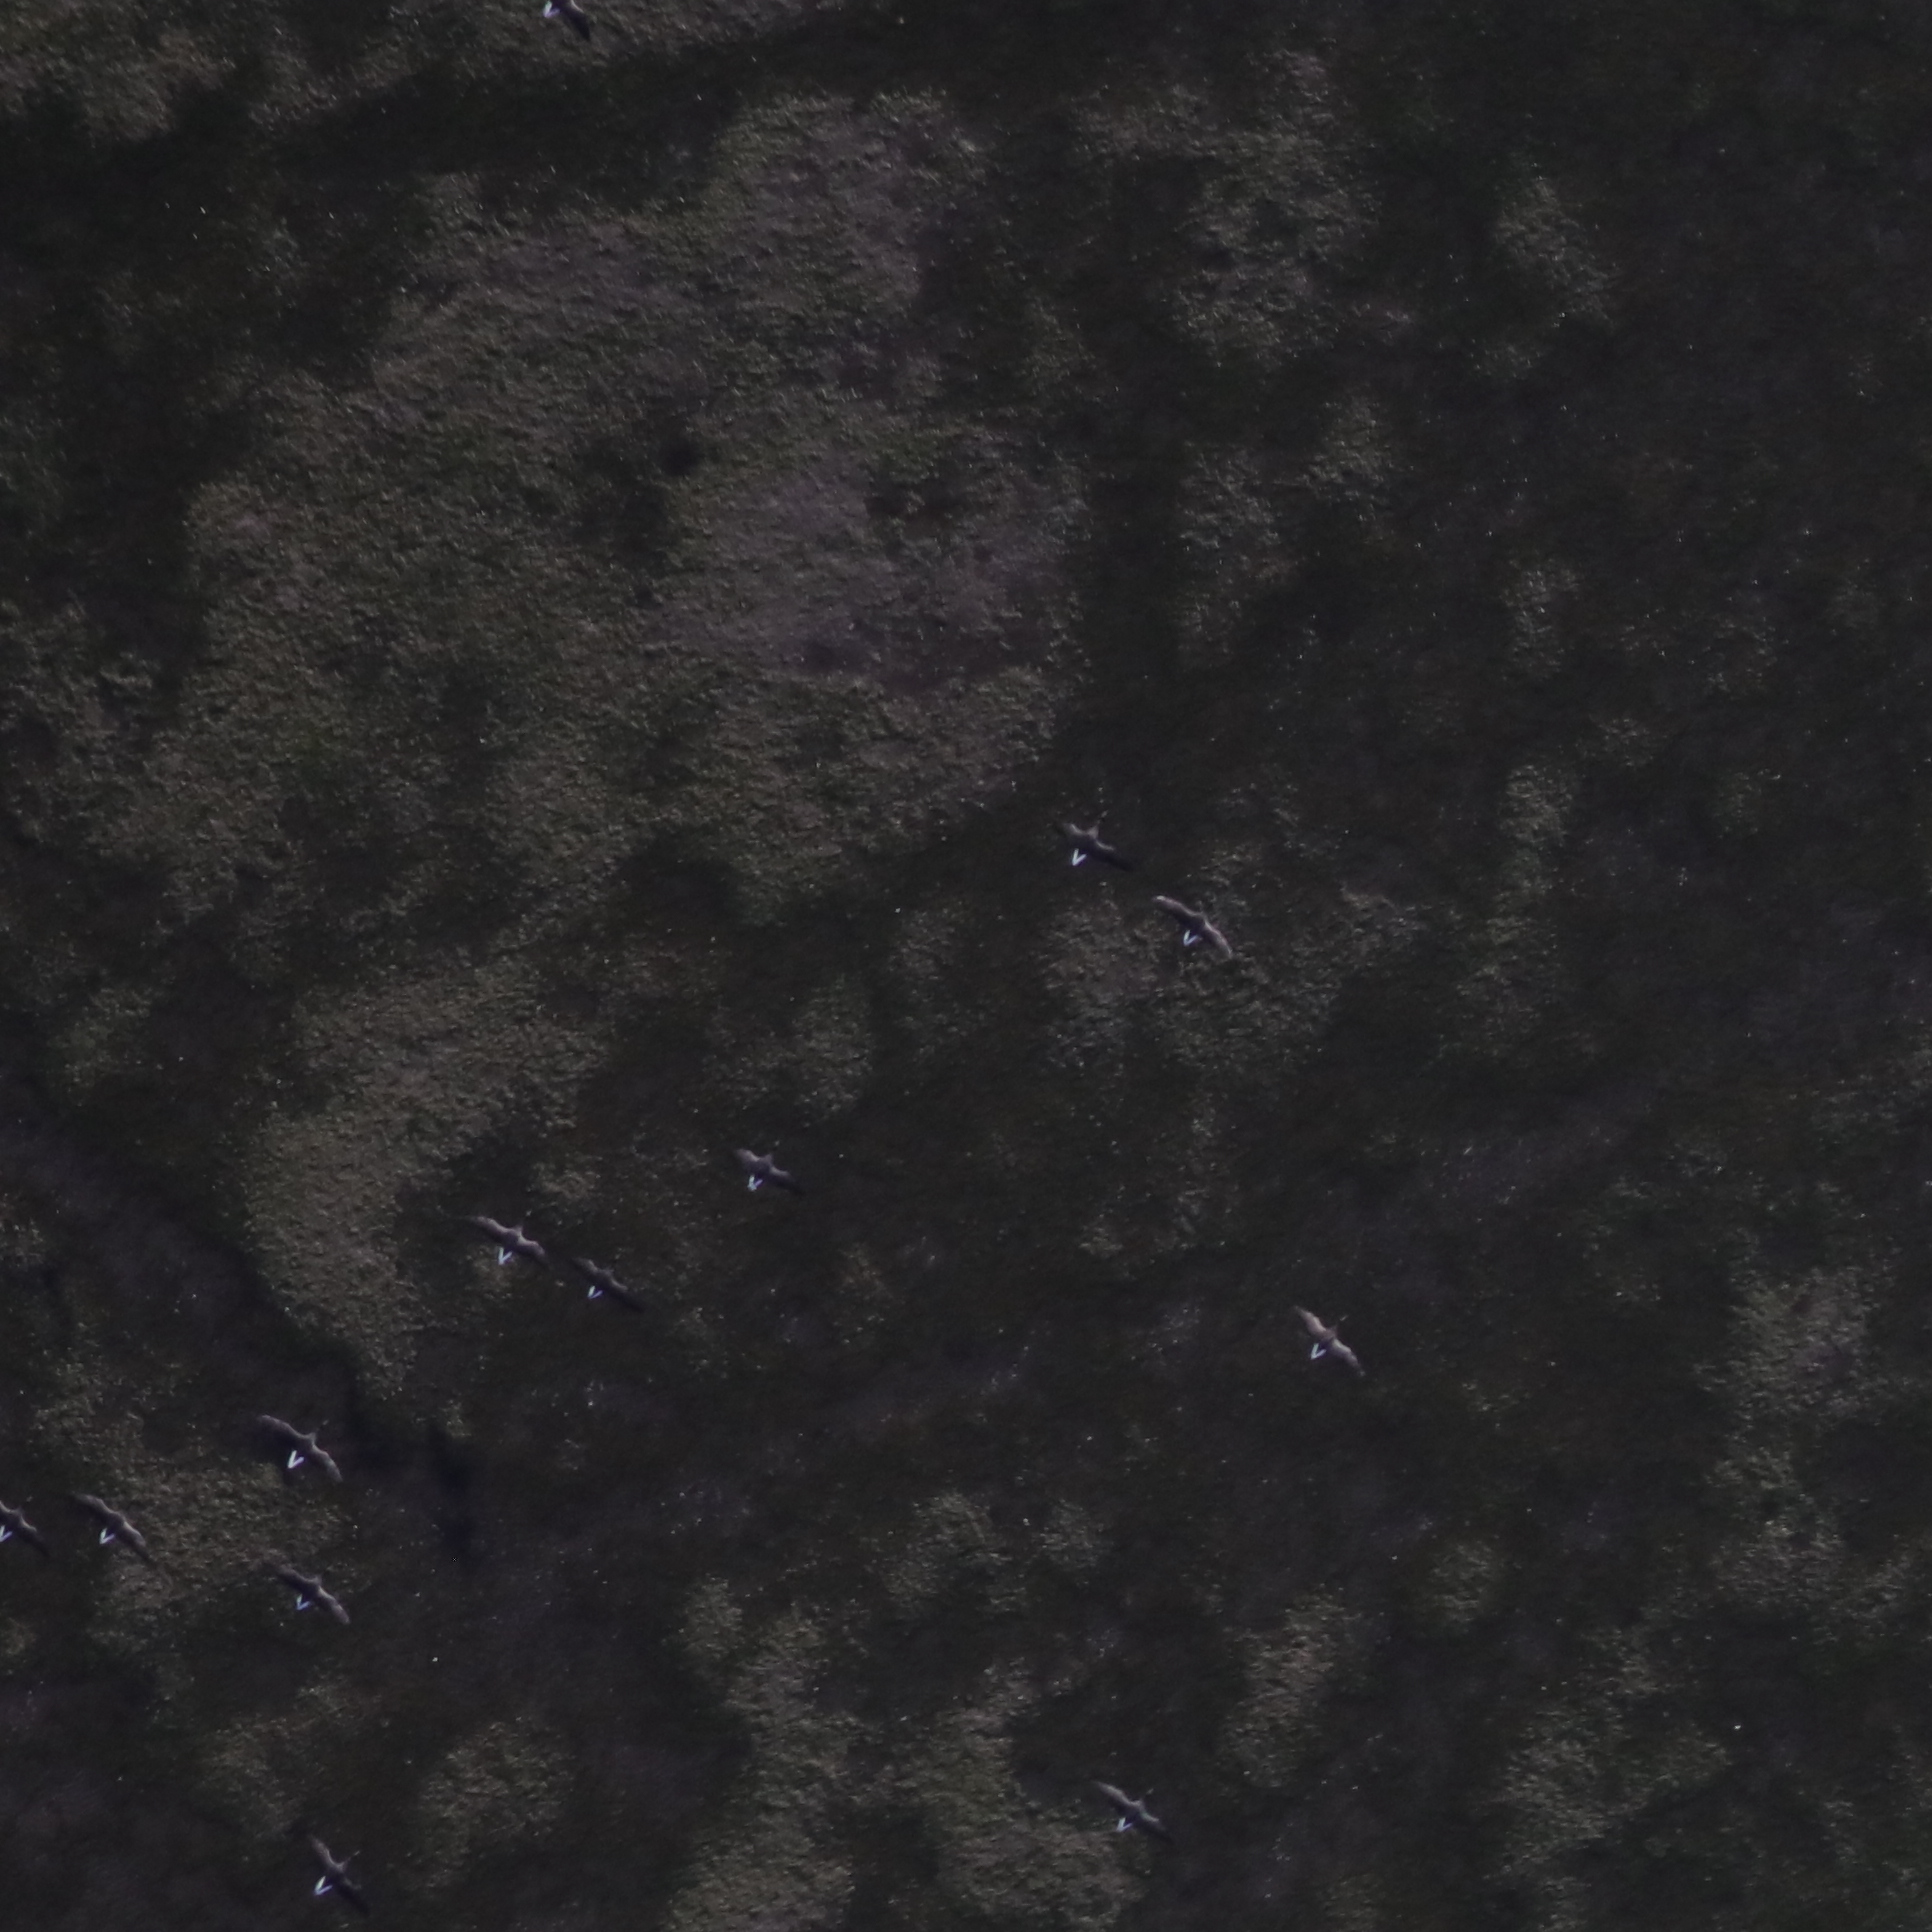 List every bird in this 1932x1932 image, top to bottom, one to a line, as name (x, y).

brant (1090, 844)
brant (1202, 930)
brant (768, 1174)
brant (505, 1243)
brant (603, 1281)
brant (1321, 1338)
brant (298, 1458)
brant (18, 1528)
brant (111, 1533)
brant (304, 1600)
brant (1128, 1812)
brant (317, 1869)